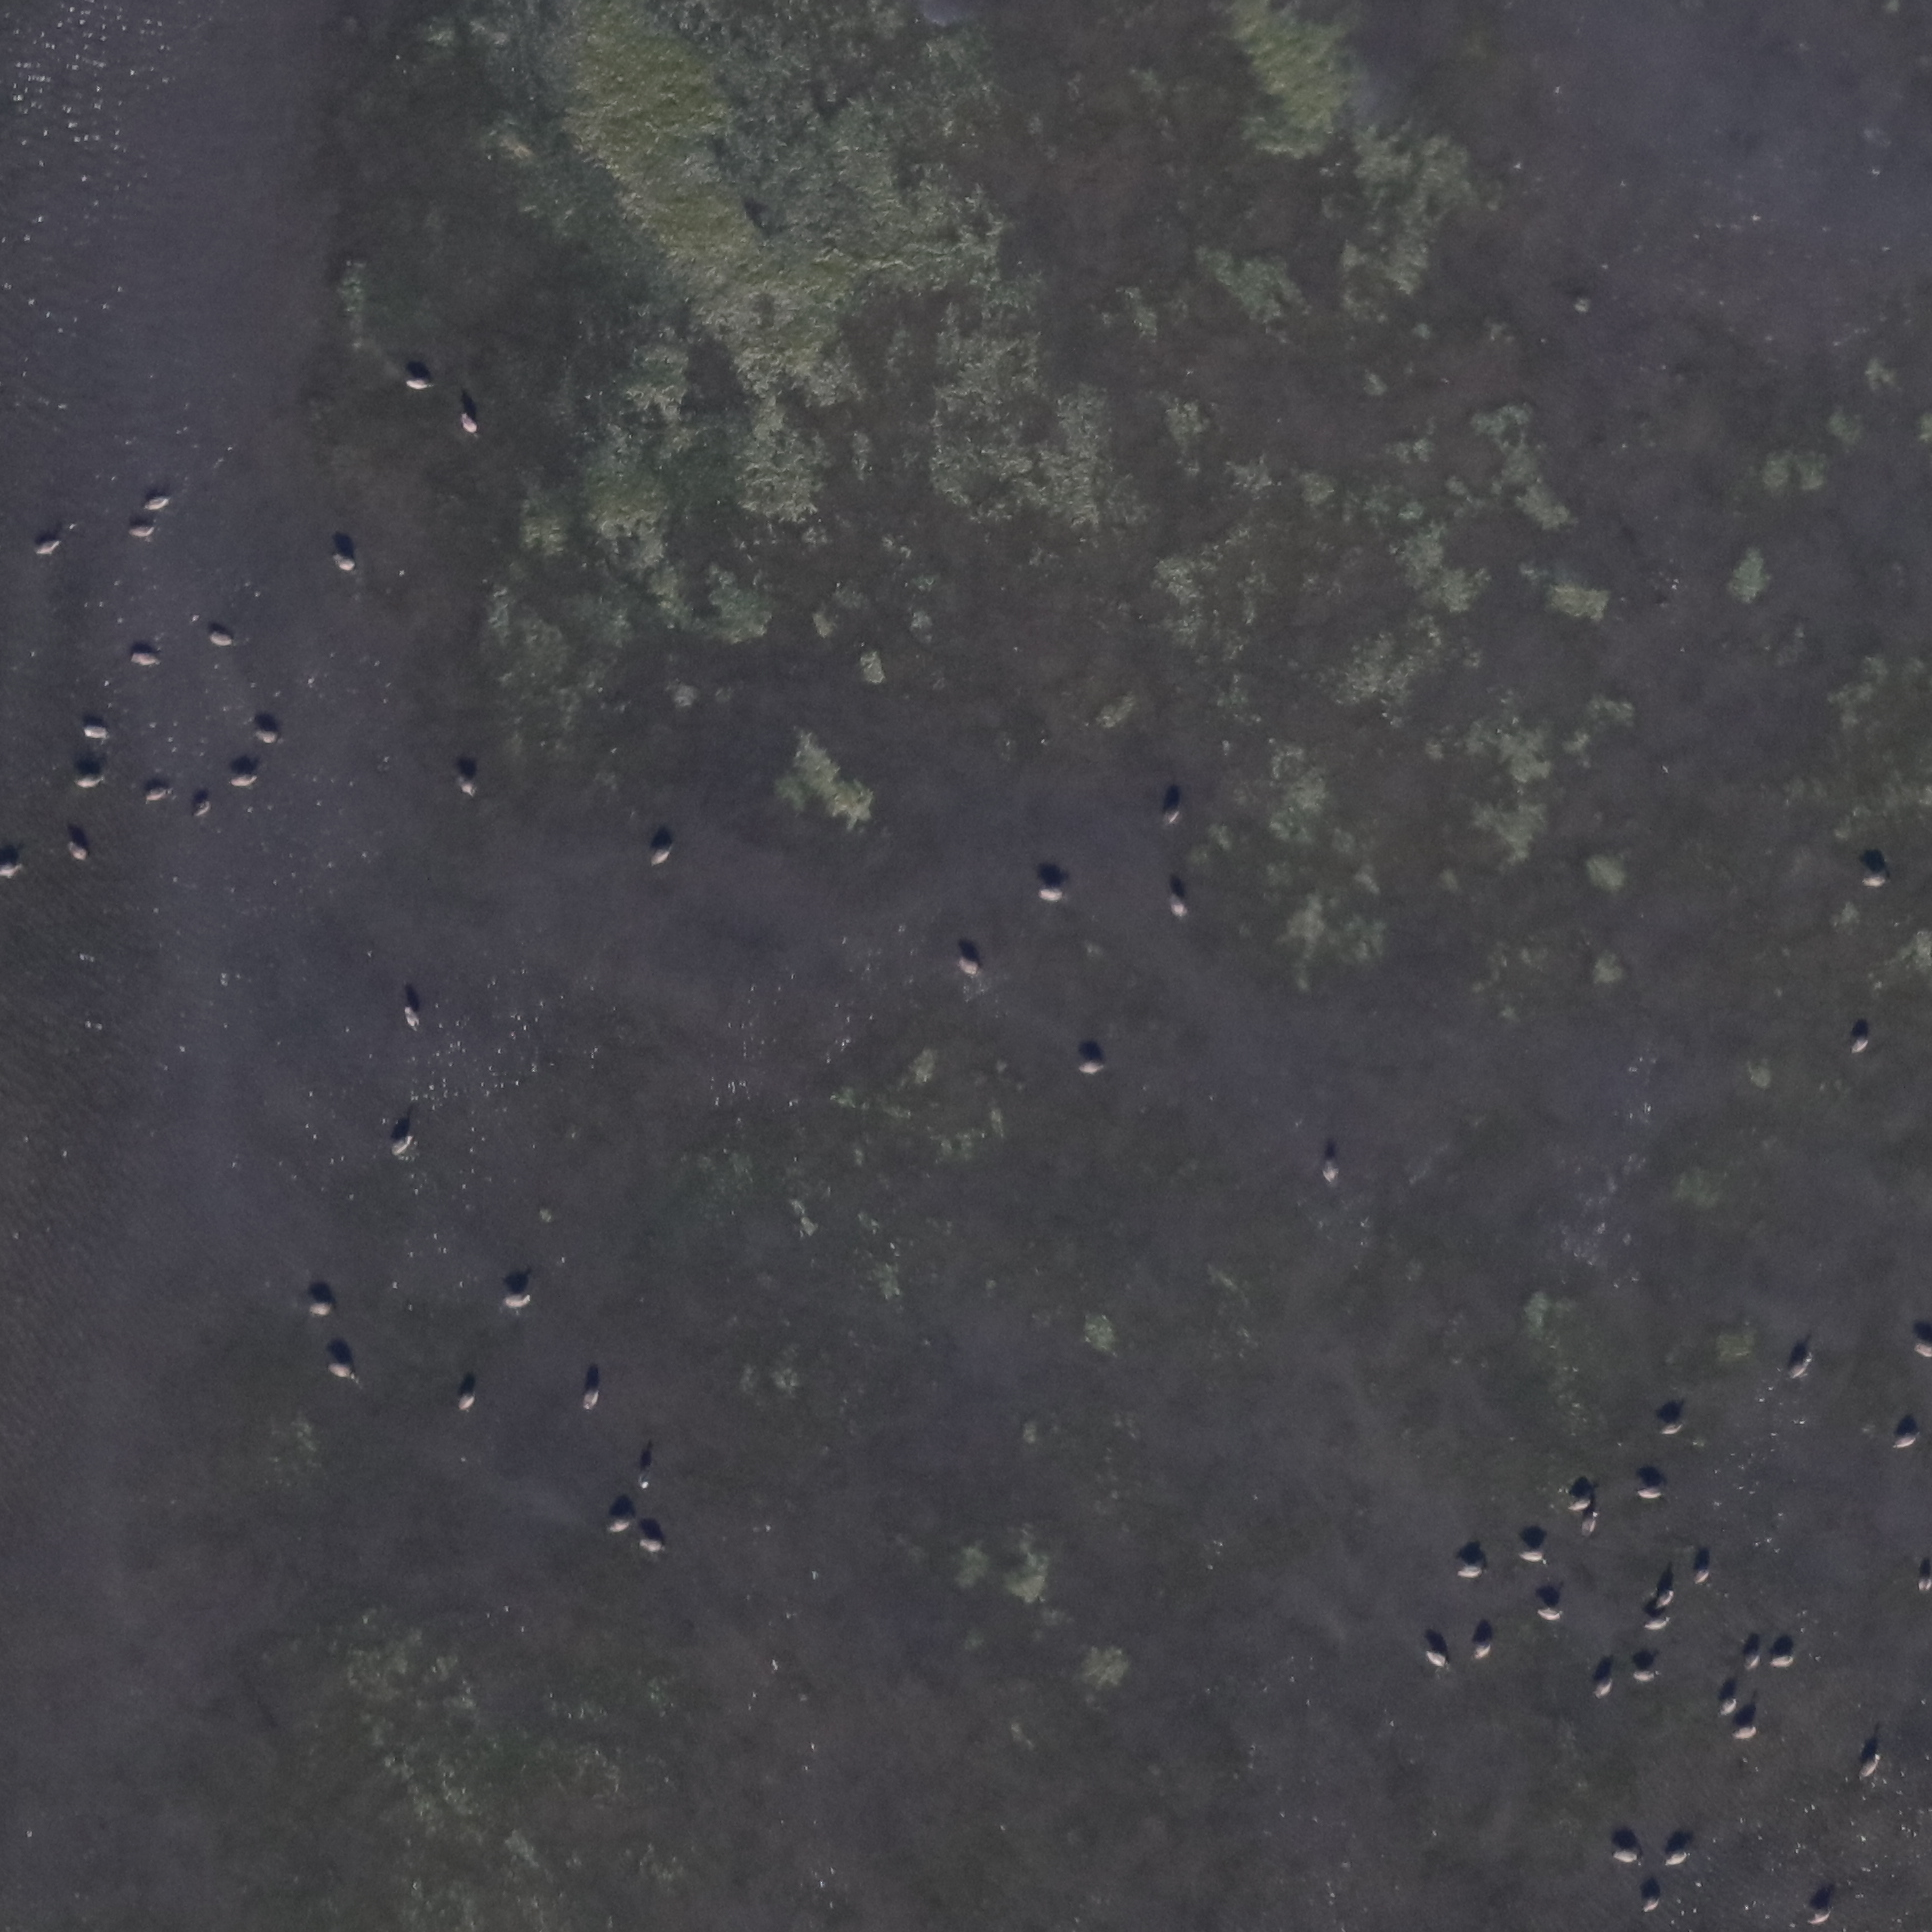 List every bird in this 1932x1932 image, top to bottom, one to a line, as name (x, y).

Canada goose (419, 382)
Canada goose (470, 424)
Canada goose (159, 501)
Canada goose (138, 530)
Canada goose (48, 545)
Canada goose (344, 561)
Canada goose (221, 638)
Canada goose (146, 659)
Canada goose (97, 732)
Canada goose (266, 736)
Canada goose (91, 779)
Canada goose (244, 779)
Canada goose (464, 788)
Canada goose (157, 793)
Canada goose (202, 809)
Canada goose (1170, 814)
Canada goose (77, 851)
Canada goose (661, 854)
Canada goose (11, 868)
Canada goose (1874, 881)
Canada goose (1050, 893)
Canada goose (1178, 907)
Canada goose (967, 966)
Canada goose (412, 1019)
Canada goose (1861, 1043)
Canada goose (1092, 1065)
Canada goose (397, 1150)
Canada goose (1330, 1173)
Canada goose (513, 1303)
Canada goose (323, 1308)
Canada goose (1928, 1349)
Canada goose (1798, 1368)
Canada goose (339, 1374)
Canada goose (591, 1399)
Canada goose (466, 1400)
Canada goose (1670, 1428)
Canada goose (1906, 1440)
Canada goose (646, 1479)
Canada goose (1650, 1492)
Canada goose (1581, 1503)
Canada goose (620, 1524)
Canada goose (1590, 1525)
Canada goose (653, 1545)
Canada goose (1532, 1557)
Canada goose (1471, 1570)
Canada goose (1702, 1575)
Canada goose (1926, 1583)
Canada goose (1663, 1598)
Canada goose (1550, 1612)
Canada goose (1656, 1622)
Canada goose (1482, 1650)
Canada goose (1439, 1660)
Canada goose (1750, 1661)
Canada goose (1781, 1662)
Canada goose (1644, 1675)
Canada goose (1603, 1687)
Canada goose (1729, 1705)
Canada goose (1746, 1731)
Canada goose (1869, 1765)
Canada goose (1630, 1857)
Canada goose (1677, 1857)
Canada goose (1651, 1903)
Canada goose (1821, 1916)